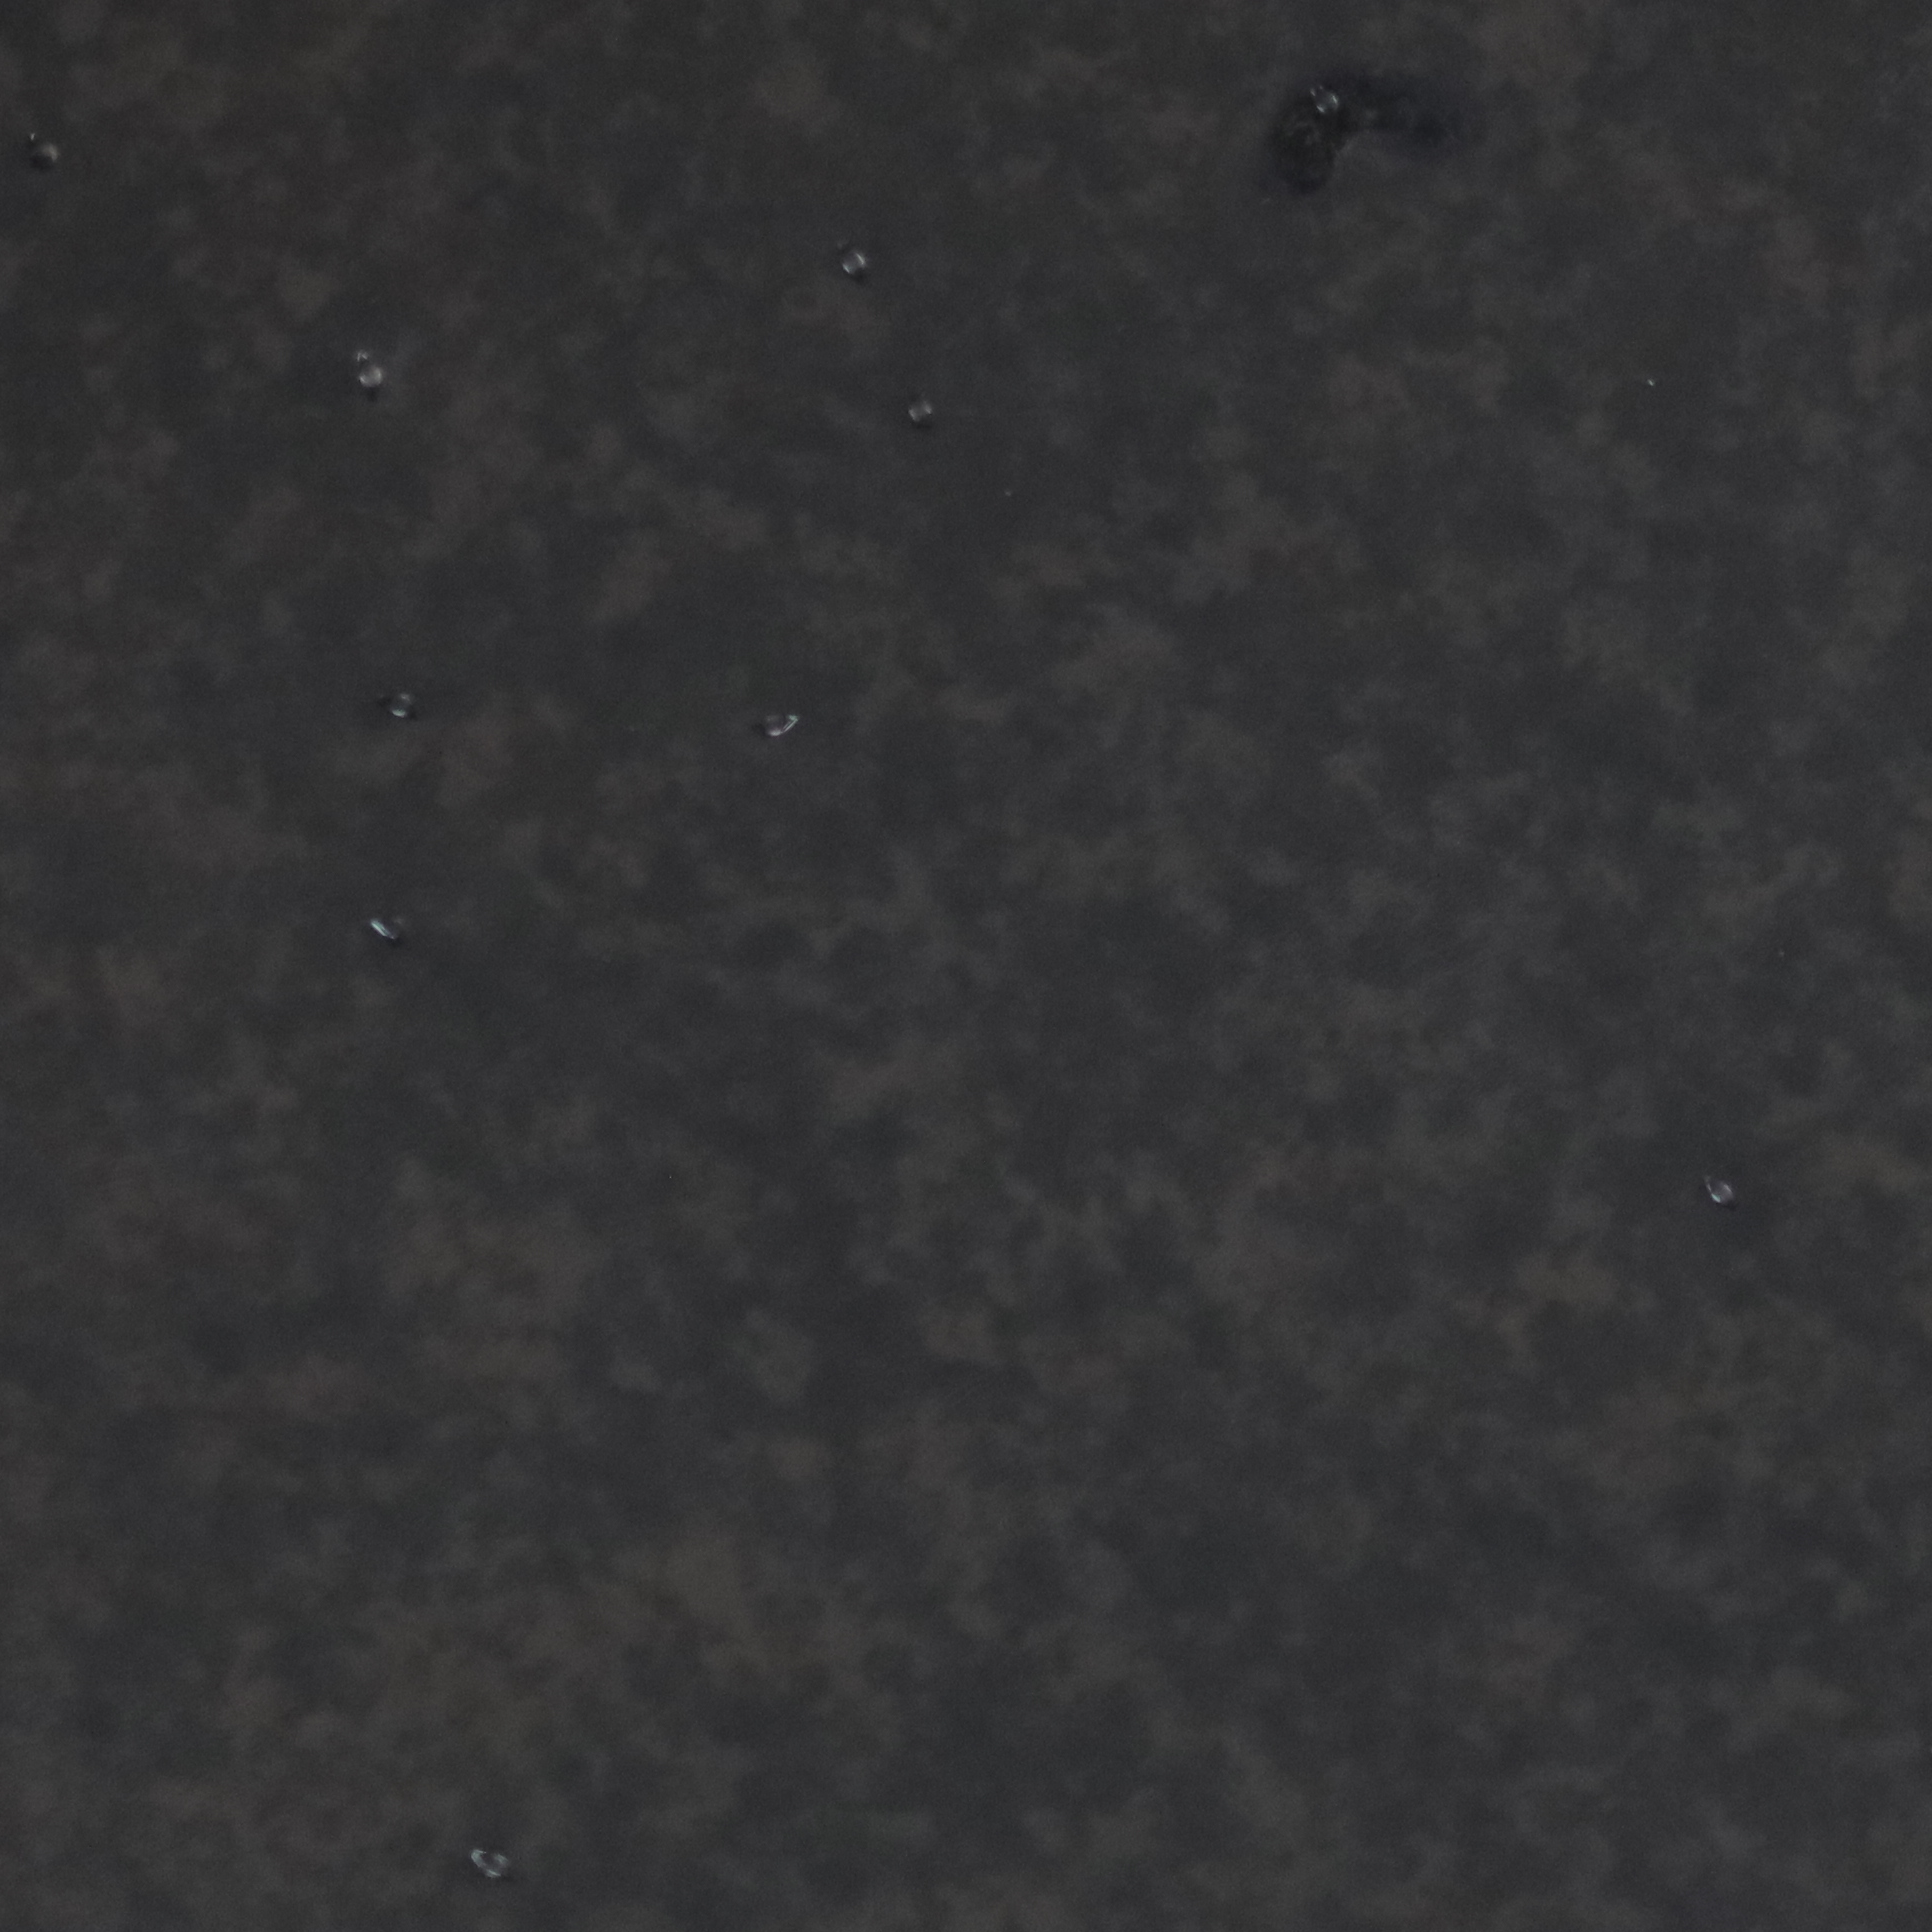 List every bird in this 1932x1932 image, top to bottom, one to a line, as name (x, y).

brant (1323, 96)
brant (41, 150)
brant (850, 259)
brant (364, 373)
brant (922, 408)
brant (397, 711)
brant (780, 725)
brant (380, 932)
brant (1720, 1191)
brant (496, 1871)